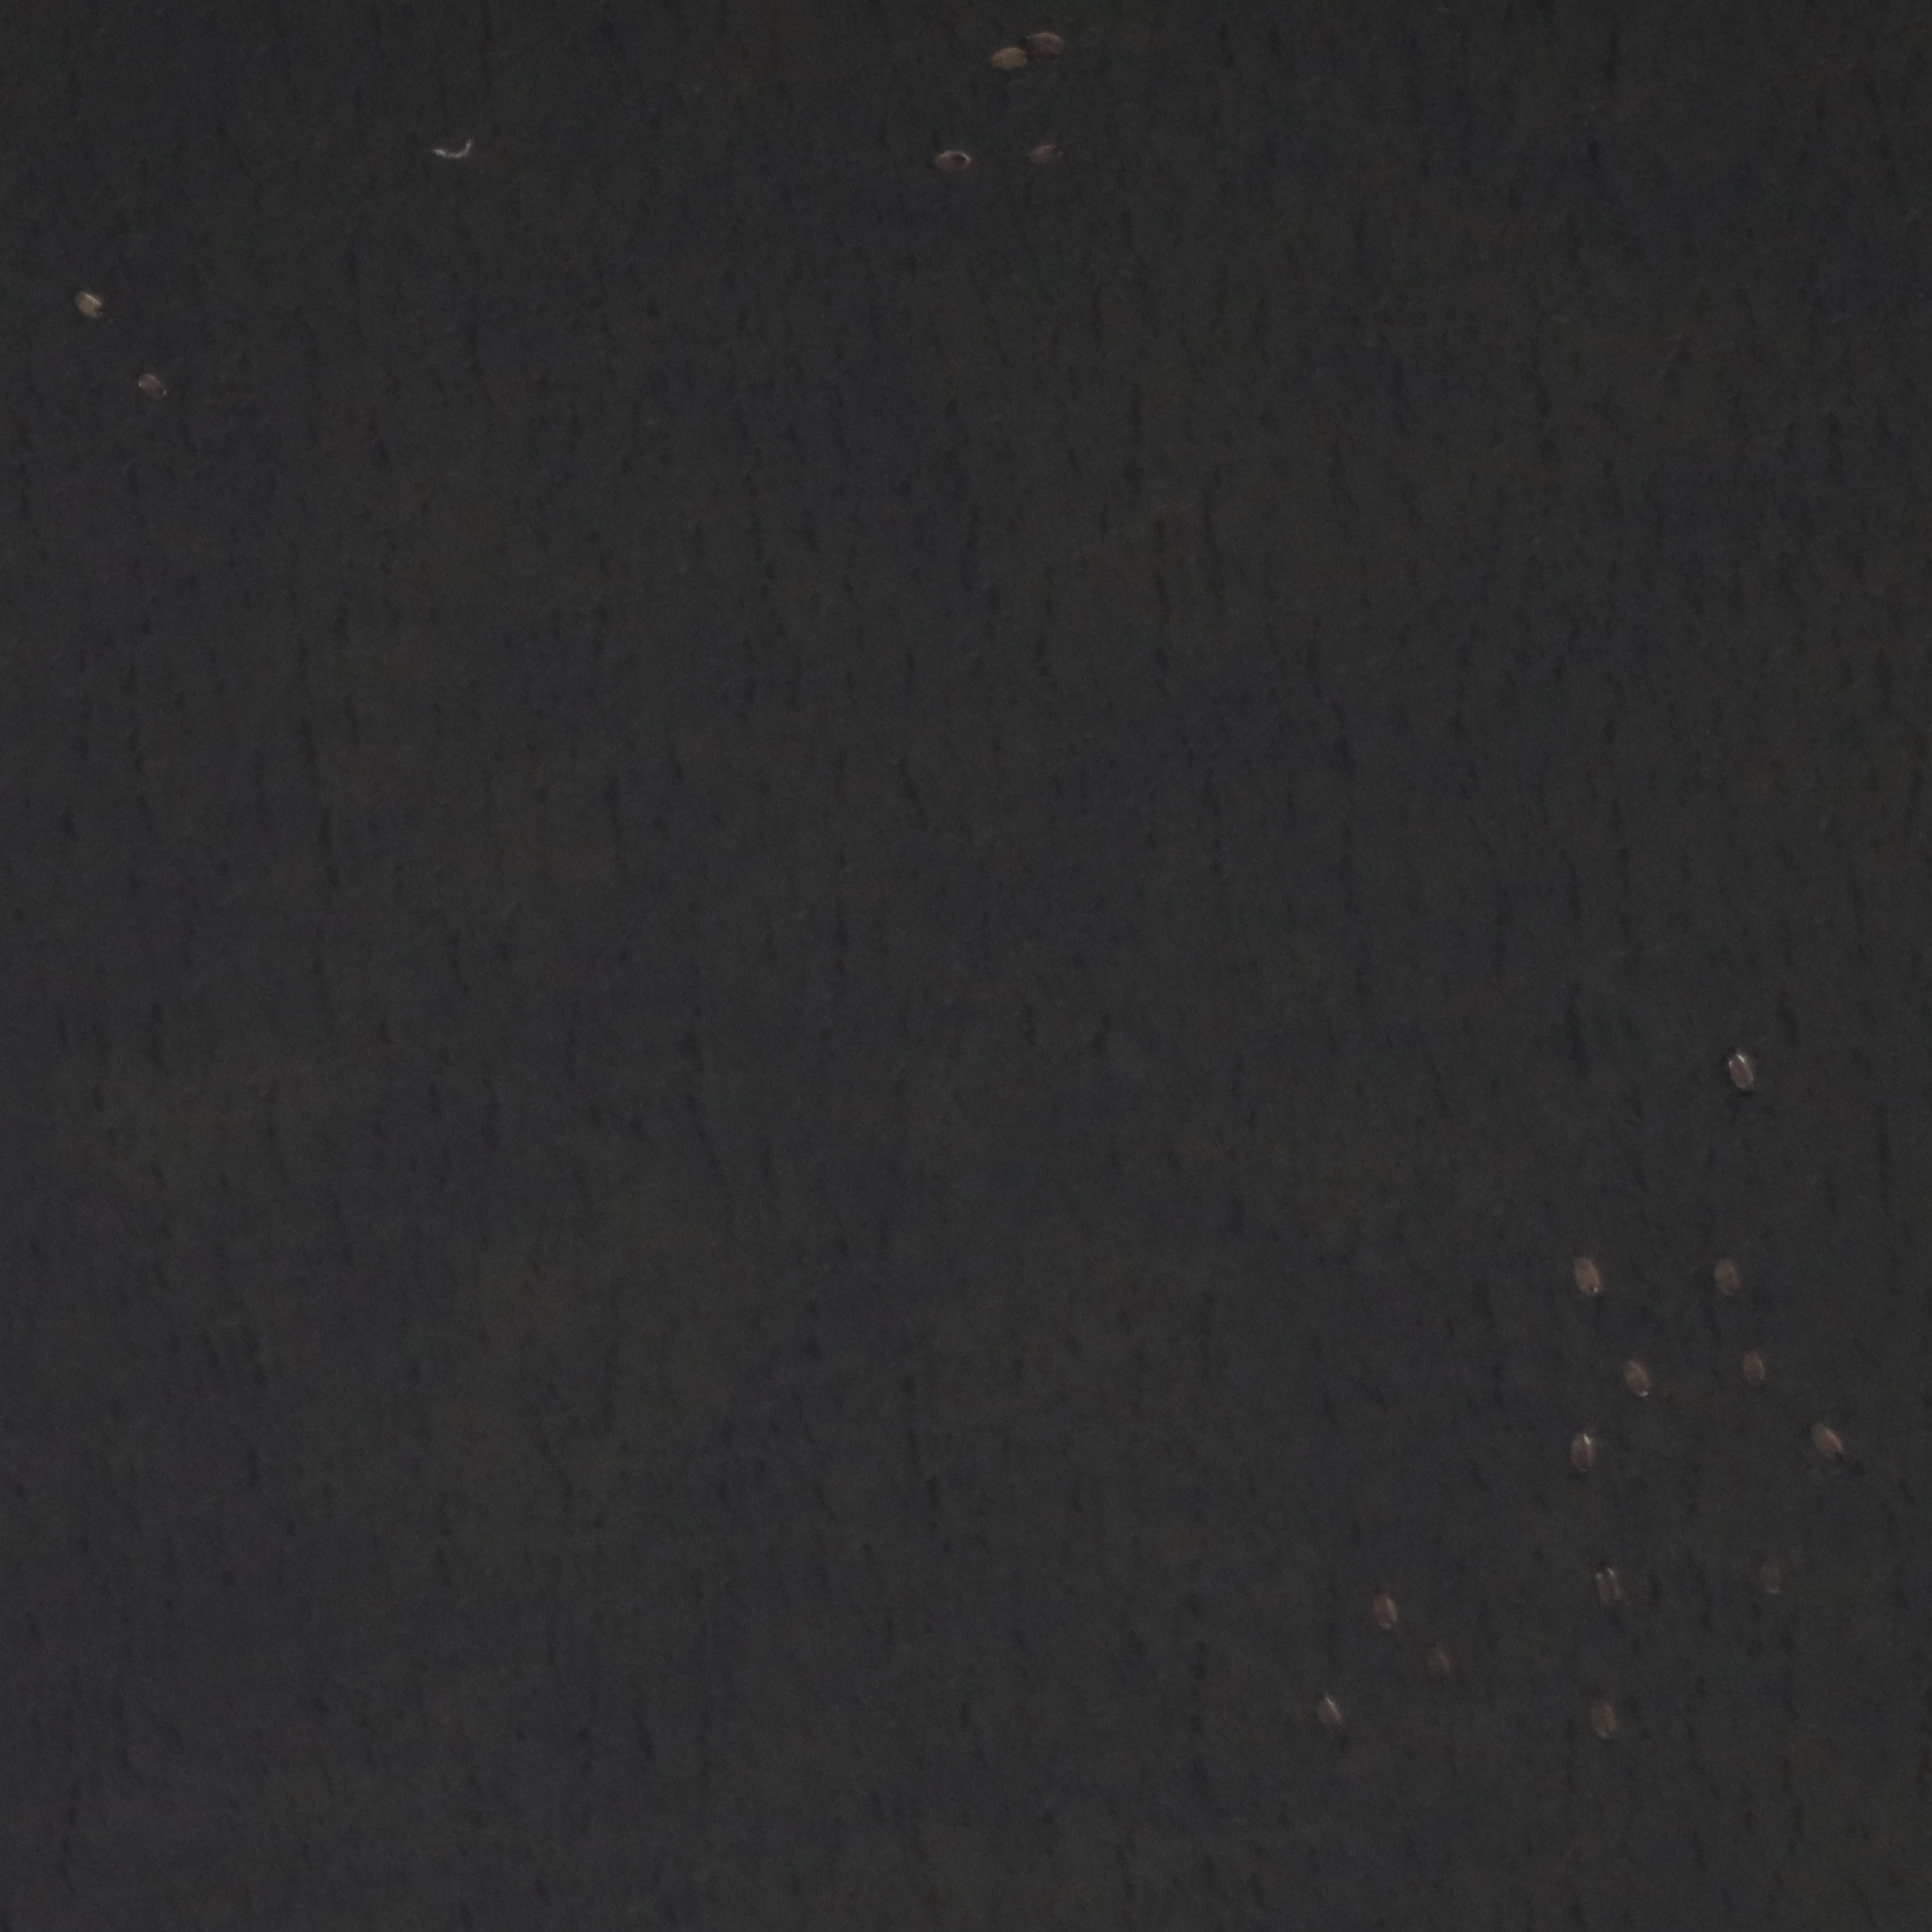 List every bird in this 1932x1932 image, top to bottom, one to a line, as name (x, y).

Canada goose (1047, 45)
Canada goose (1015, 56)
Canada goose (459, 145)
Canada goose (1049, 156)
Canada goose (952, 162)
Canada goose (93, 305)
Canada goose (148, 376)
Canada goose (1740, 1074)
Canada goose (1724, 1274)
Canada goose (1594, 1277)
Canada goose (1756, 1368)
Canada goose (1637, 1378)
Canada goose (1827, 1441)
Canada goose (1585, 1454)
Canada goose (1776, 1569)
Canada goose (1609, 1584)
Canada goose (1385, 1601)
Canada goose (1437, 1658)
Canada goose (1330, 1711)
Canada goose (1598, 1719)